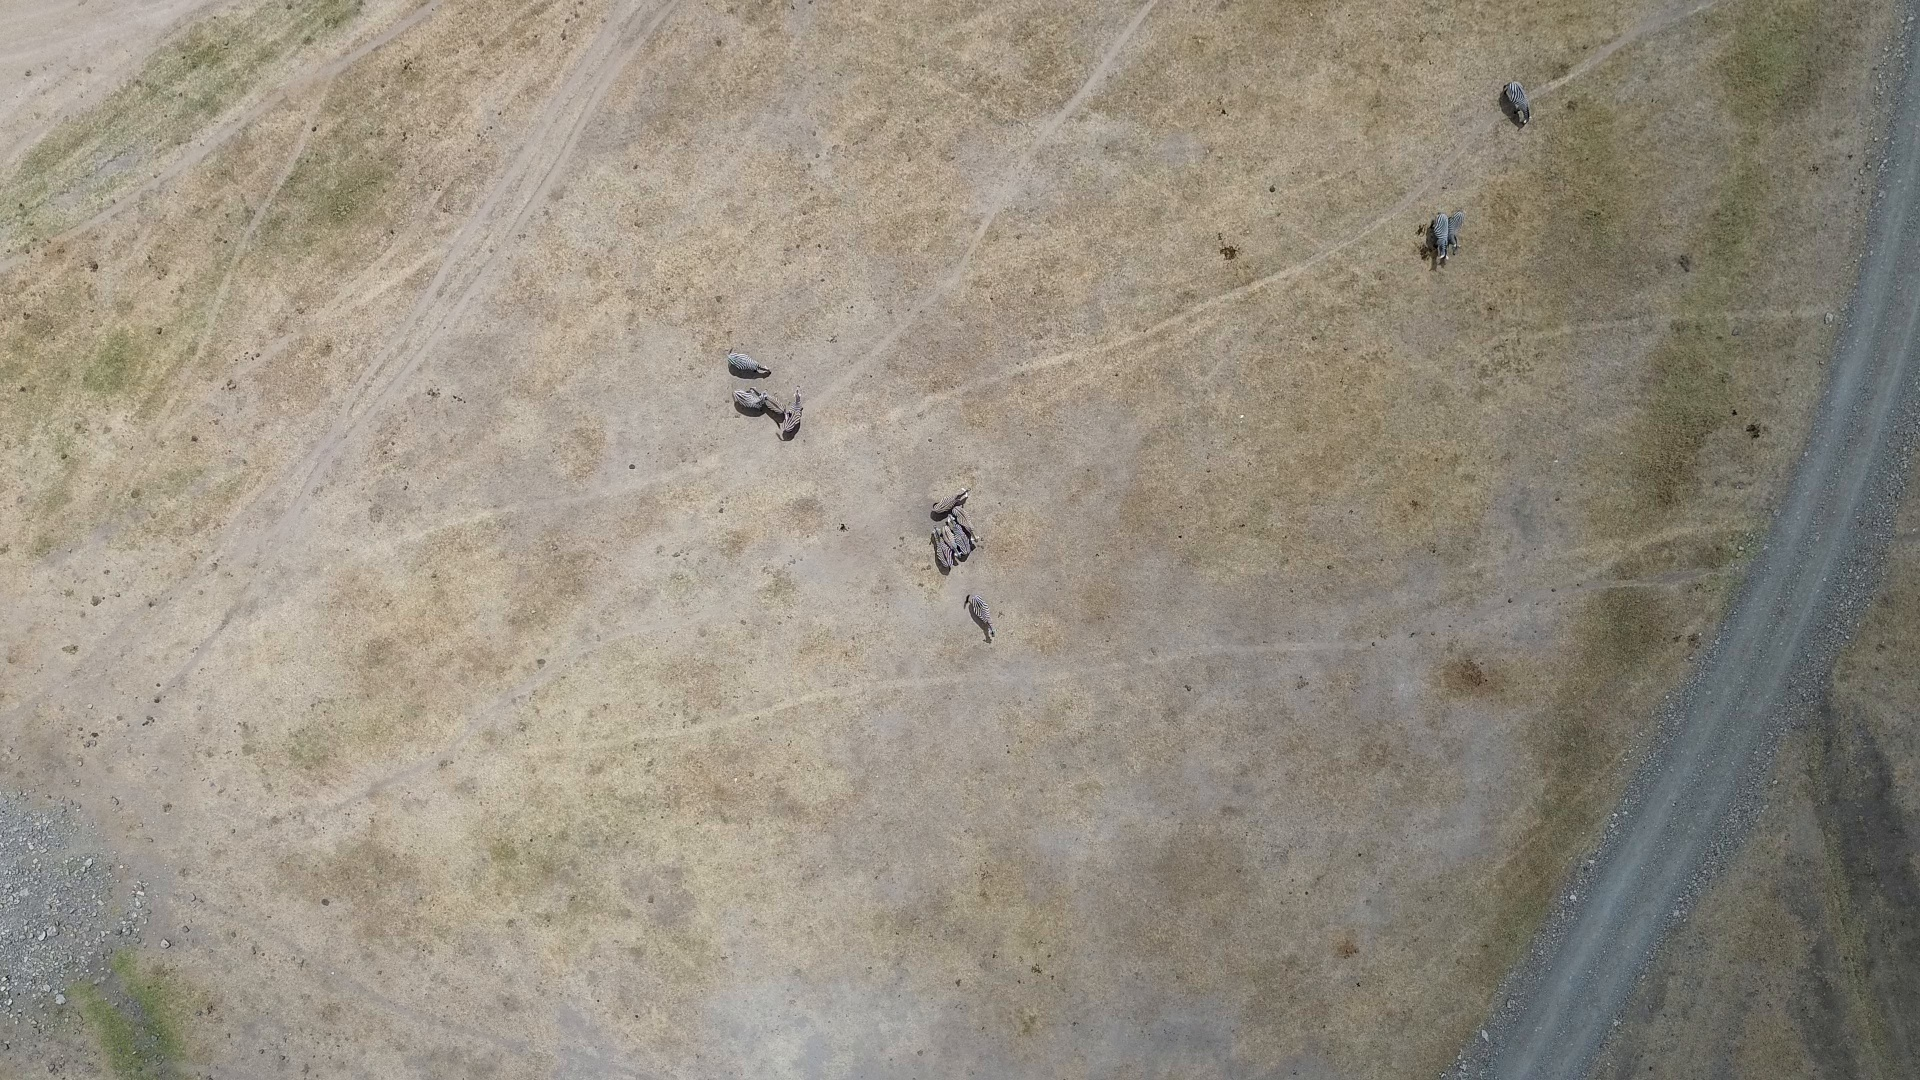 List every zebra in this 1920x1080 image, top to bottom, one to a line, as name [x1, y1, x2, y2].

zebra [1503, 81, 1532, 127]
zebra [1447, 210, 1463, 255]
zebra [1432, 213, 1448, 262]
zebra [727, 353, 767, 373]
zebra [782, 385, 804, 431]
zebra [749, 387, 786, 413]
zebra [733, 389, 768, 411]
zebra [934, 488, 968, 512]
zebra [952, 506, 980, 543]
zebra [947, 514, 971, 555]
zebra [932, 525, 952, 567]
zebra [942, 525, 962, 558]
zebra [969, 594, 994, 636]